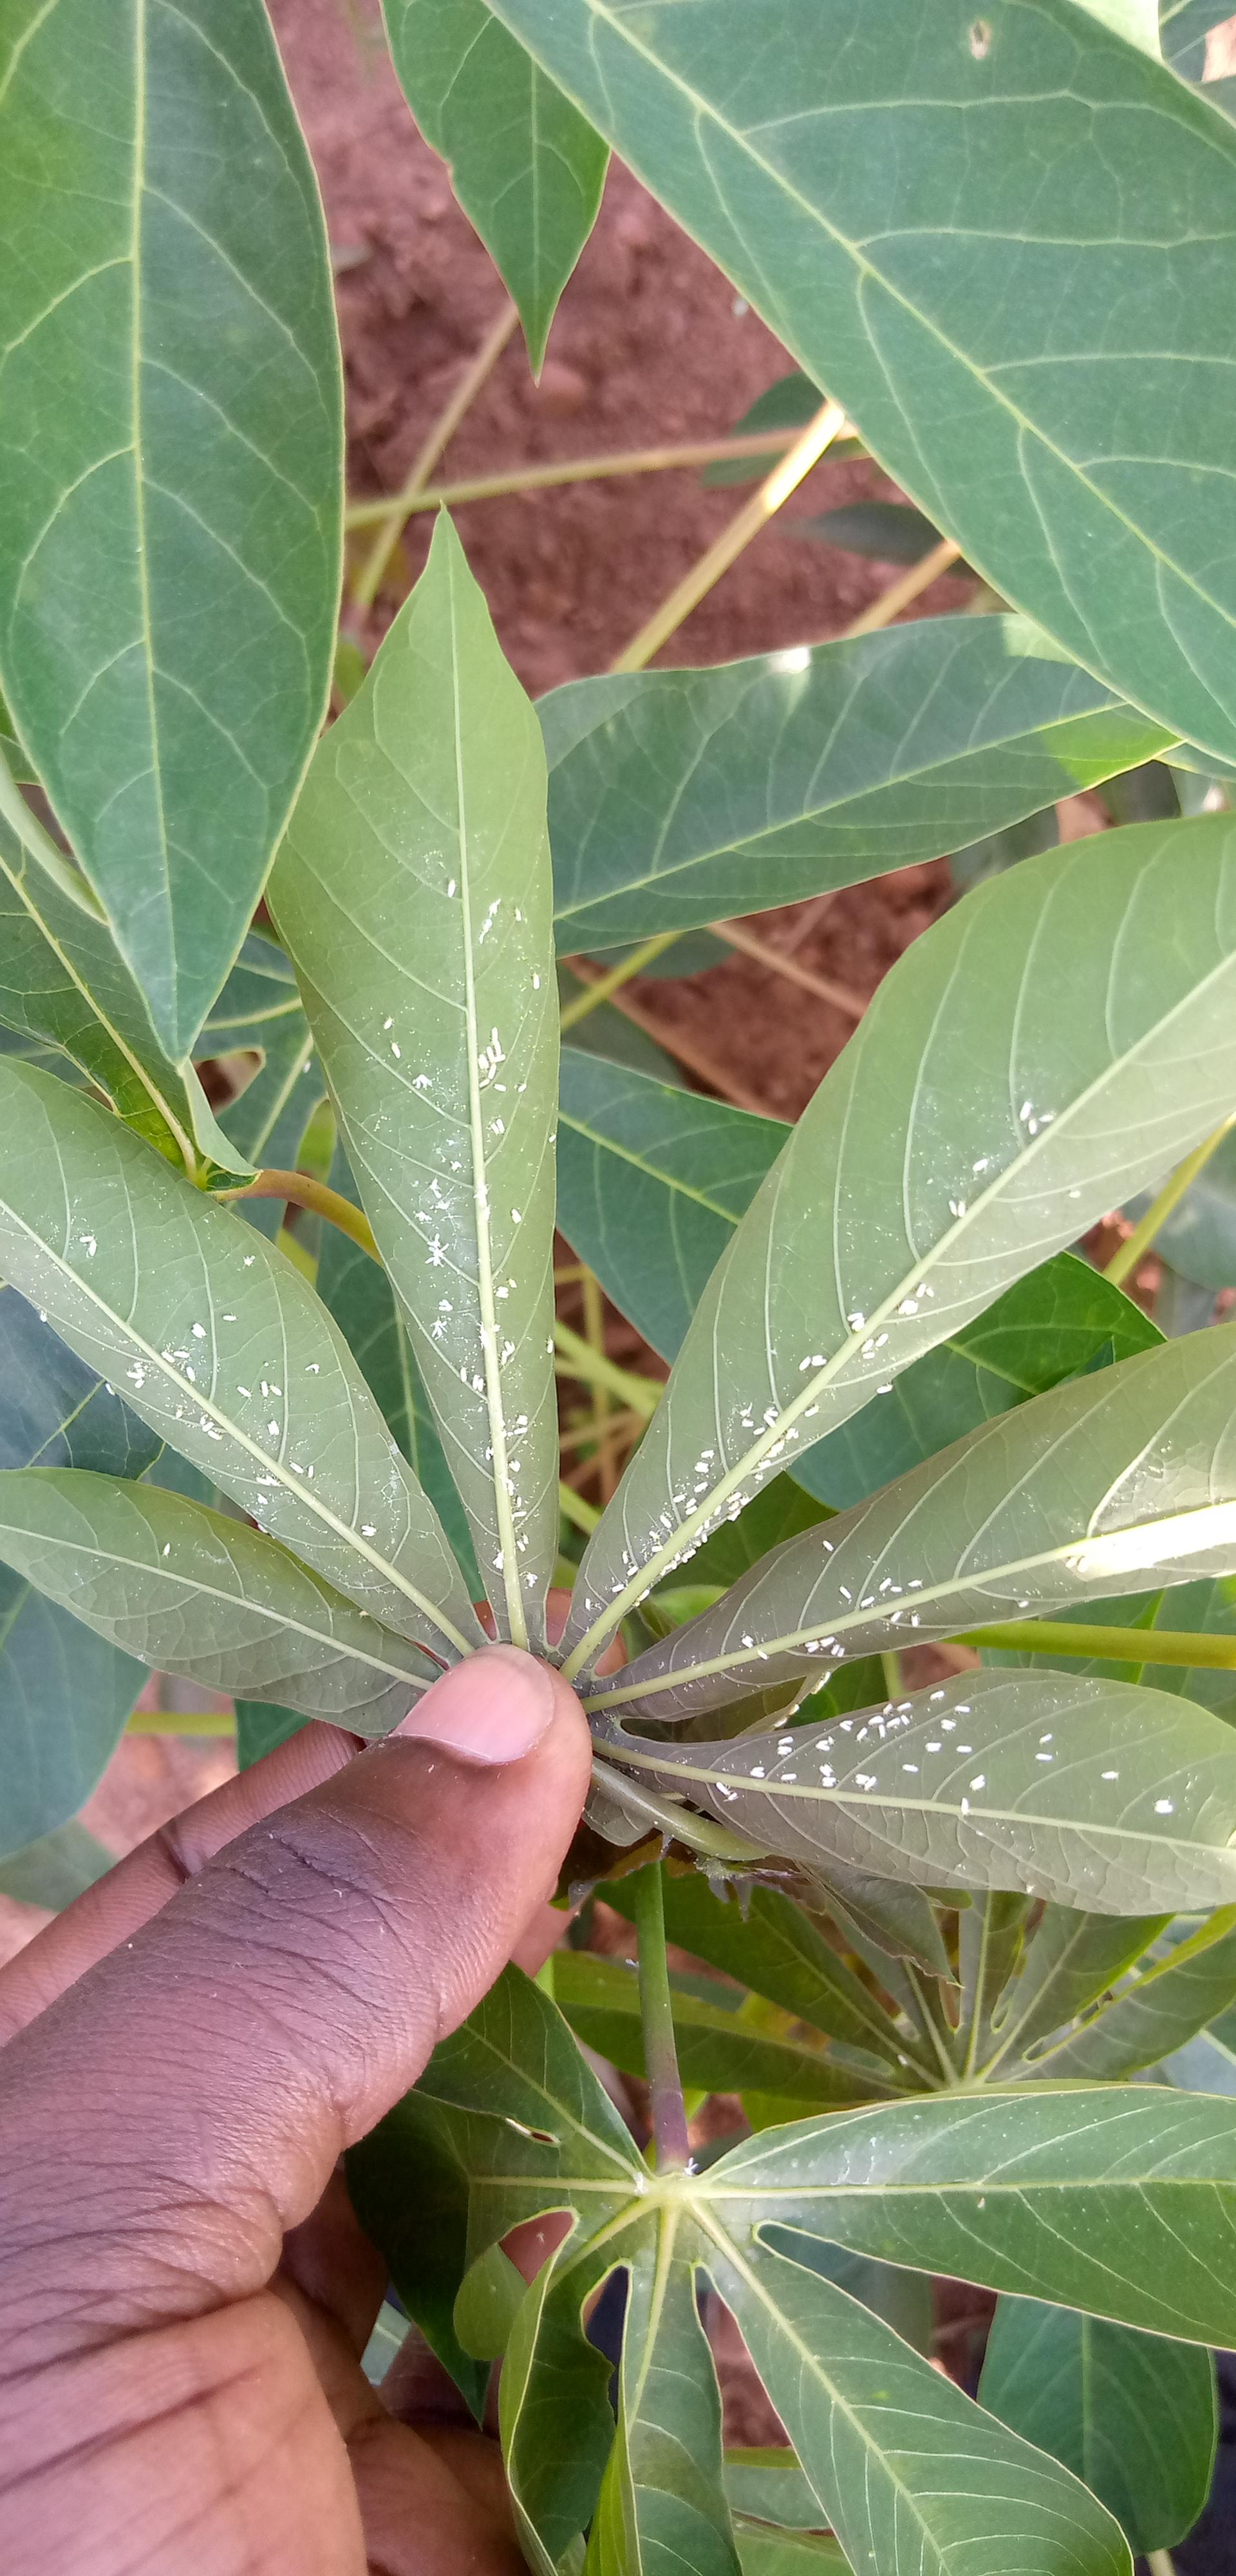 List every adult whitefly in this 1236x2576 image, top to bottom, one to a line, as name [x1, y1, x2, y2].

whitefly [445, 876, 457, 900]
whitefly [487, 895, 503, 918]
whitefly [513, 906, 523, 923]
whitefly [532, 972, 541, 991]
whitefly [380, 1015, 397, 1031]
whitefly [490, 1025, 501, 1041]
whitefly [389, 1041, 406, 1061]
whitefly [492, 1041, 502, 1056]
whitefly [485, 1045, 494, 1064]
whitefly [479, 1052, 488, 1070]
whitefly [494, 1054, 507, 1063]
whitefly [477, 1057, 484, 1071]
whitefly [487, 1063, 497, 1080]
whitefly [411, 1072, 435, 1092]
whitefly [478, 1078, 491, 1089]
whitefly [492, 1083, 507, 1094]
whitefly [516, 1083, 529, 1094]
whitefly [1017, 1100, 1032, 1123]
whitefly [1038, 1112, 1056, 1124]
whitefly [1027, 1117, 1038, 1136]
whitefly [495, 1117, 506, 1135]
whitefly [489, 1122, 500, 1135]
whitefly [547, 1132, 557, 1144]
whitefly [447, 1157, 465, 1173]
whitefly [970, 1158, 989, 1174]
whitefly [429, 1176, 445, 1199]
whitefly [1066, 1189, 1083, 1200]
whitefly [947, 1198, 958, 1218]
whitefly [434, 1199, 451, 1211]
whitefly [957, 1199, 966, 1218]
whitefly [510, 1207, 523, 1223]
whitefly [414, 1209, 436, 1225]
whitefly [510, 1213, 518, 1226]
whitefly [424, 1231, 445, 1246]
whitefly [77, 1233, 95, 1242]
whitefly [88, 1238, 97, 1258]
whitefly [426, 1245, 449, 1257]
whitefly [238, 1252, 259, 1271]
whitefly [423, 1255, 447, 1270]
whitefly [507, 1277, 518, 1289]
whitefly [915, 1283, 928, 1298]
whitefly [496, 1285, 510, 1293]
whitefly [924, 1285, 936, 1299]
whitefly [493, 1291, 510, 1300]
whitefly [435, 1296, 454, 1313]
whitefly [896, 1299, 911, 1316]
whitefly [904, 1300, 915, 1316]
whitefly [912, 1301, 919, 1315]
whitefly [37, 1311, 48, 1323]
whitefly [845, 1312, 865, 1322]
whitefly [221, 1312, 238, 1323]
whitefly [427, 1317, 450, 1341]
whitefly [850, 1317, 865, 1331]
whitefly [854, 1321, 865, 1333]
whitefly [192, 1322, 207, 1338]
whitefly [189, 1328, 203, 1340]
whitefly [874, 1331, 889, 1349]
whitefly [544, 1334, 556, 1356]
whitefly [861, 1337, 874, 1354]
whitefly [503, 1340, 516, 1354]
whitefly [500, 1349, 507, 1367]
whitefly [171, 1349, 191, 1359]
whitefly [160, 1350, 175, 1364]
whitefly [860, 1352, 876, 1361]
whitefly [810, 1354, 825, 1361]
whitefly [798, 1355, 812, 1372]
whitefly [811, 1360, 827, 1367]
whitefly [132, 1361, 144, 1369]
whitefly [302, 1361, 323, 1376]
whitefly [185, 1365, 197, 1385]
whitefly [459, 1365, 469, 1385]
whitefly [136, 1368, 147, 1377]
whitefly [123, 1370, 140, 1379]
whitefly [471, 1372, 480, 1390]
whitefly [133, 1377, 145, 1390]
whitefly [478, 1377, 484, 1393]
whitefly [259, 1379, 268, 1398]
whitefly [105, 1383, 116, 1397]
whitefly [269, 1383, 283, 1397]
whitefly [874, 1383, 895, 1395]
whitefly [236, 1385, 252, 1399]
whitefly [804, 1403, 821, 1419]
whitefly [173, 1408, 185, 1421]
whitefly [736, 1408, 752, 1418]
whitefly [765, 1409, 779, 1417]
whitefly [762, 1412, 777, 1429]
whitefly [517, 1413, 529, 1421]
whitefly [740, 1418, 756, 1429]
whitefly [270, 1419, 280, 1437]
whitefly [514, 1419, 529, 1426]
whitefly [200, 1421, 216, 1433]
whitefly [267, 1423, 274, 1435]
whitefly [752, 1425, 766, 1437]
whitefly [512, 1426, 530, 1435]
whitefly [785, 1426, 796, 1441]
whitefly [207, 1429, 223, 1441]
whitefly [792, 1430, 799, 1440]
whitefly [771, 1437, 785, 1448]
whitefly [484, 1444, 496, 1463]
whitefly [769, 1446, 785, 1451]
whitefly [698, 1448, 716, 1459]
whitefly [763, 1450, 778, 1459]
whitefly [756, 1459, 772, 1468]
whitefly [512, 1460, 522, 1468]
whitefly [288, 1461, 304, 1475]
whitefly [695, 1461, 709, 1468]
whitefly [507, 1461, 518, 1473]
whitefly [306, 1463, 315, 1479]
whitefly [693, 1465, 709, 1474]
whitefly [752, 1472, 765, 1482]
whitefly [265, 1473, 279, 1488]
whitefly [254, 1475, 270, 1486]
whitefly [693, 1481, 709, 1494]
whitefly [255, 1491, 270, 1506]
whitefly [725, 1492, 742, 1504]
whitefly [671, 1493, 687, 1504]
whitefly [516, 1495, 523, 1509]
whitefly [737, 1495, 752, 1507]
whitefly [685, 1497, 697, 1510]
whitefly [727, 1501, 740, 1511]
whitefly [713, 1504, 722, 1517]
whitefly [684, 1504, 698, 1517]
whitefly [731, 1509, 742, 1523]
whitefly [511, 1510, 528, 1519]
whitefly [657, 1512, 673, 1530]
whitefly [704, 1517, 711, 1529]
whitefly [360, 1524, 377, 1533]
whitefly [693, 1524, 704, 1537]
whitefly [648, 1528, 660, 1542]
whitefly [360, 1531, 375, 1538]
whitefly [521, 1531, 531, 1546]
whitefly [700, 1533, 709, 1544]
whitefly [516, 1539, 527, 1554]
whitefly [692, 1539, 703, 1548]
whitefly [820, 1539, 836, 1553]
whitefly [160, 1540, 174, 1558]
whitefly [650, 1544, 664, 1553]
whitefly [621, 1548, 629, 1564]
whitefly [687, 1548, 697, 1560]
whitefly [491, 1549, 507, 1571]
whitefly [673, 1549, 682, 1562]
whitefly [680, 1555, 688, 1565]
whitefly [671, 1559, 678, 1571]
whitefly [625, 1564, 639, 1577]
whitefly [658, 1568, 667, 1577]
whitefly [523, 1571, 540, 1589]
whitefly [877, 1576, 892, 1593]
whitefly [906, 1578, 923, 1589]
whitefly [610, 1583, 627, 1595]
whitefly [838, 1584, 853, 1601]
whitefly [888, 1585, 904, 1595]
whitefly [636, 1588, 651, 1601]
whitefly [859, 1594, 876, 1609]
whitefly [584, 1596, 591, 1611]
whitefly [1015, 1599, 1032, 1609]
whitefly [632, 1600, 641, 1608]
whitefly [357, 1609, 370, 1617]
whitefly [889, 1609, 902, 1624]
whitefly [909, 1611, 920, 1630]
whitefly [744, 1634, 754, 1643]
whitefly [819, 1635, 836, 1649]
whitefly [740, 1637, 754, 1648]
whitefly [804, 1640, 819, 1649]
whitefly [830, 1643, 841, 1657]
whitefly [806, 1643, 820, 1655]
whitefly [836, 1646, 845, 1659]
whitefly [756, 1648, 769, 1662]
whitefly [823, 1670, 832, 1683]
whitefly [817, 1678, 825, 1691]
whitefly [929, 1689, 945, 1703]
whitefly [896, 1701, 913, 1712]
whitefly [790, 1701, 801, 1715]
whitefly [882, 1702, 894, 1715]
whitefly [952, 1704, 971, 1714]
whitefly [867, 1714, 885, 1727]
whitefly [899, 1714, 910, 1726]
whitefly [772, 1716, 789, 1728]
whitefly [886, 1716, 901, 1728]
whitefly [939, 1717, 957, 1728]
whitefly [842, 1719, 854, 1726]
whitefly [838, 1721, 852, 1733]
whitefly [877, 1723, 886, 1740]
whitefly [940, 1723, 953, 1731]
whitefly [856, 1726, 868, 1743]
whitefly [1038, 1732, 1054, 1745]
whitefly [827, 1734, 835, 1746]
whitefly [776, 1735, 796, 1745]
whitefly [817, 1739, 829, 1746]
whitefly [923, 1741, 942, 1748]
whitefly [814, 1743, 831, 1752]
whitefly [954, 1743, 975, 1754]
whitefly [776, 1744, 792, 1753]
whitefly [925, 1747, 940, 1753]
whitefly [776, 1750, 790, 1756]
whitefly [1033, 1752, 1054, 1763]
whitefly [899, 1762, 919, 1774]
whitefly [823, 1763, 835, 1774]
whitefly [818, 1765, 831, 1777]
whitefly [751, 1766, 764, 1772]
whitefly [1099, 1768, 1121, 1782]
whitefly [748, 1770, 765, 1779]
whitefly [778, 1772, 799, 1782]
whitefly [854, 1773, 870, 1781]
whitefly [969, 1774, 985, 1787]
whitefly [864, 1775, 877, 1792]
whitefly [821, 1776, 838, 1783]
whitefly [854, 1779, 866, 1786]
whitefly [715, 1781, 732, 1796]
whitefly [971, 1781, 986, 1791]
whitefly [821, 1782, 834, 1788]
whitefly [727, 1792, 739, 1803]
whitefly [959, 1795, 972, 1816]
whitefly [1154, 1798, 1171, 1805]
whitefly [1152, 1805, 1174, 1815]
whitefly [1022, 1881, 1037, 1896]